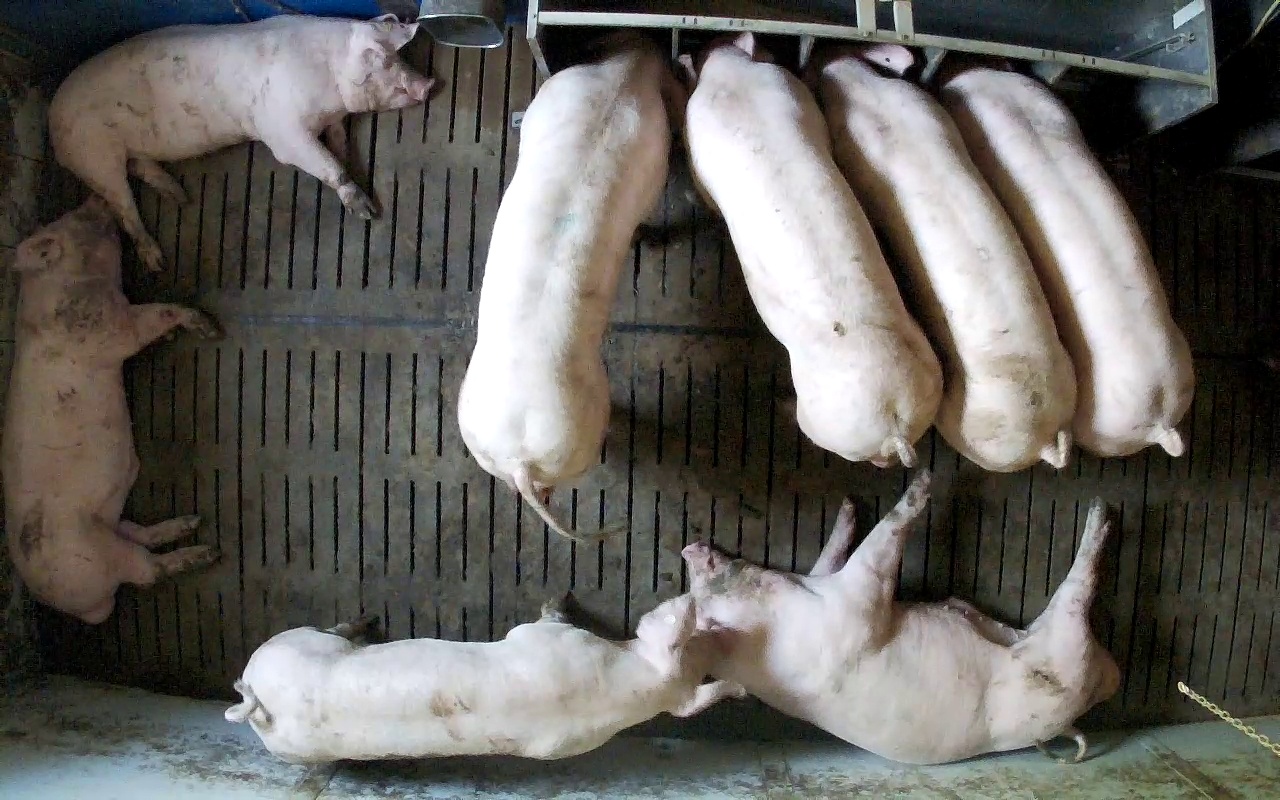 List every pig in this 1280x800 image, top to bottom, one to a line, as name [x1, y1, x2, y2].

pig [46, 11, 442, 277]
pig [678, 29, 941, 469]
pig [454, 36, 677, 548]
pig [804, 43, 1080, 474]
pig [933, 66, 1200, 464]
pig [0, 199, 229, 630]
pig [679, 467, 1124, 765]
pig [224, 594, 747, 764]